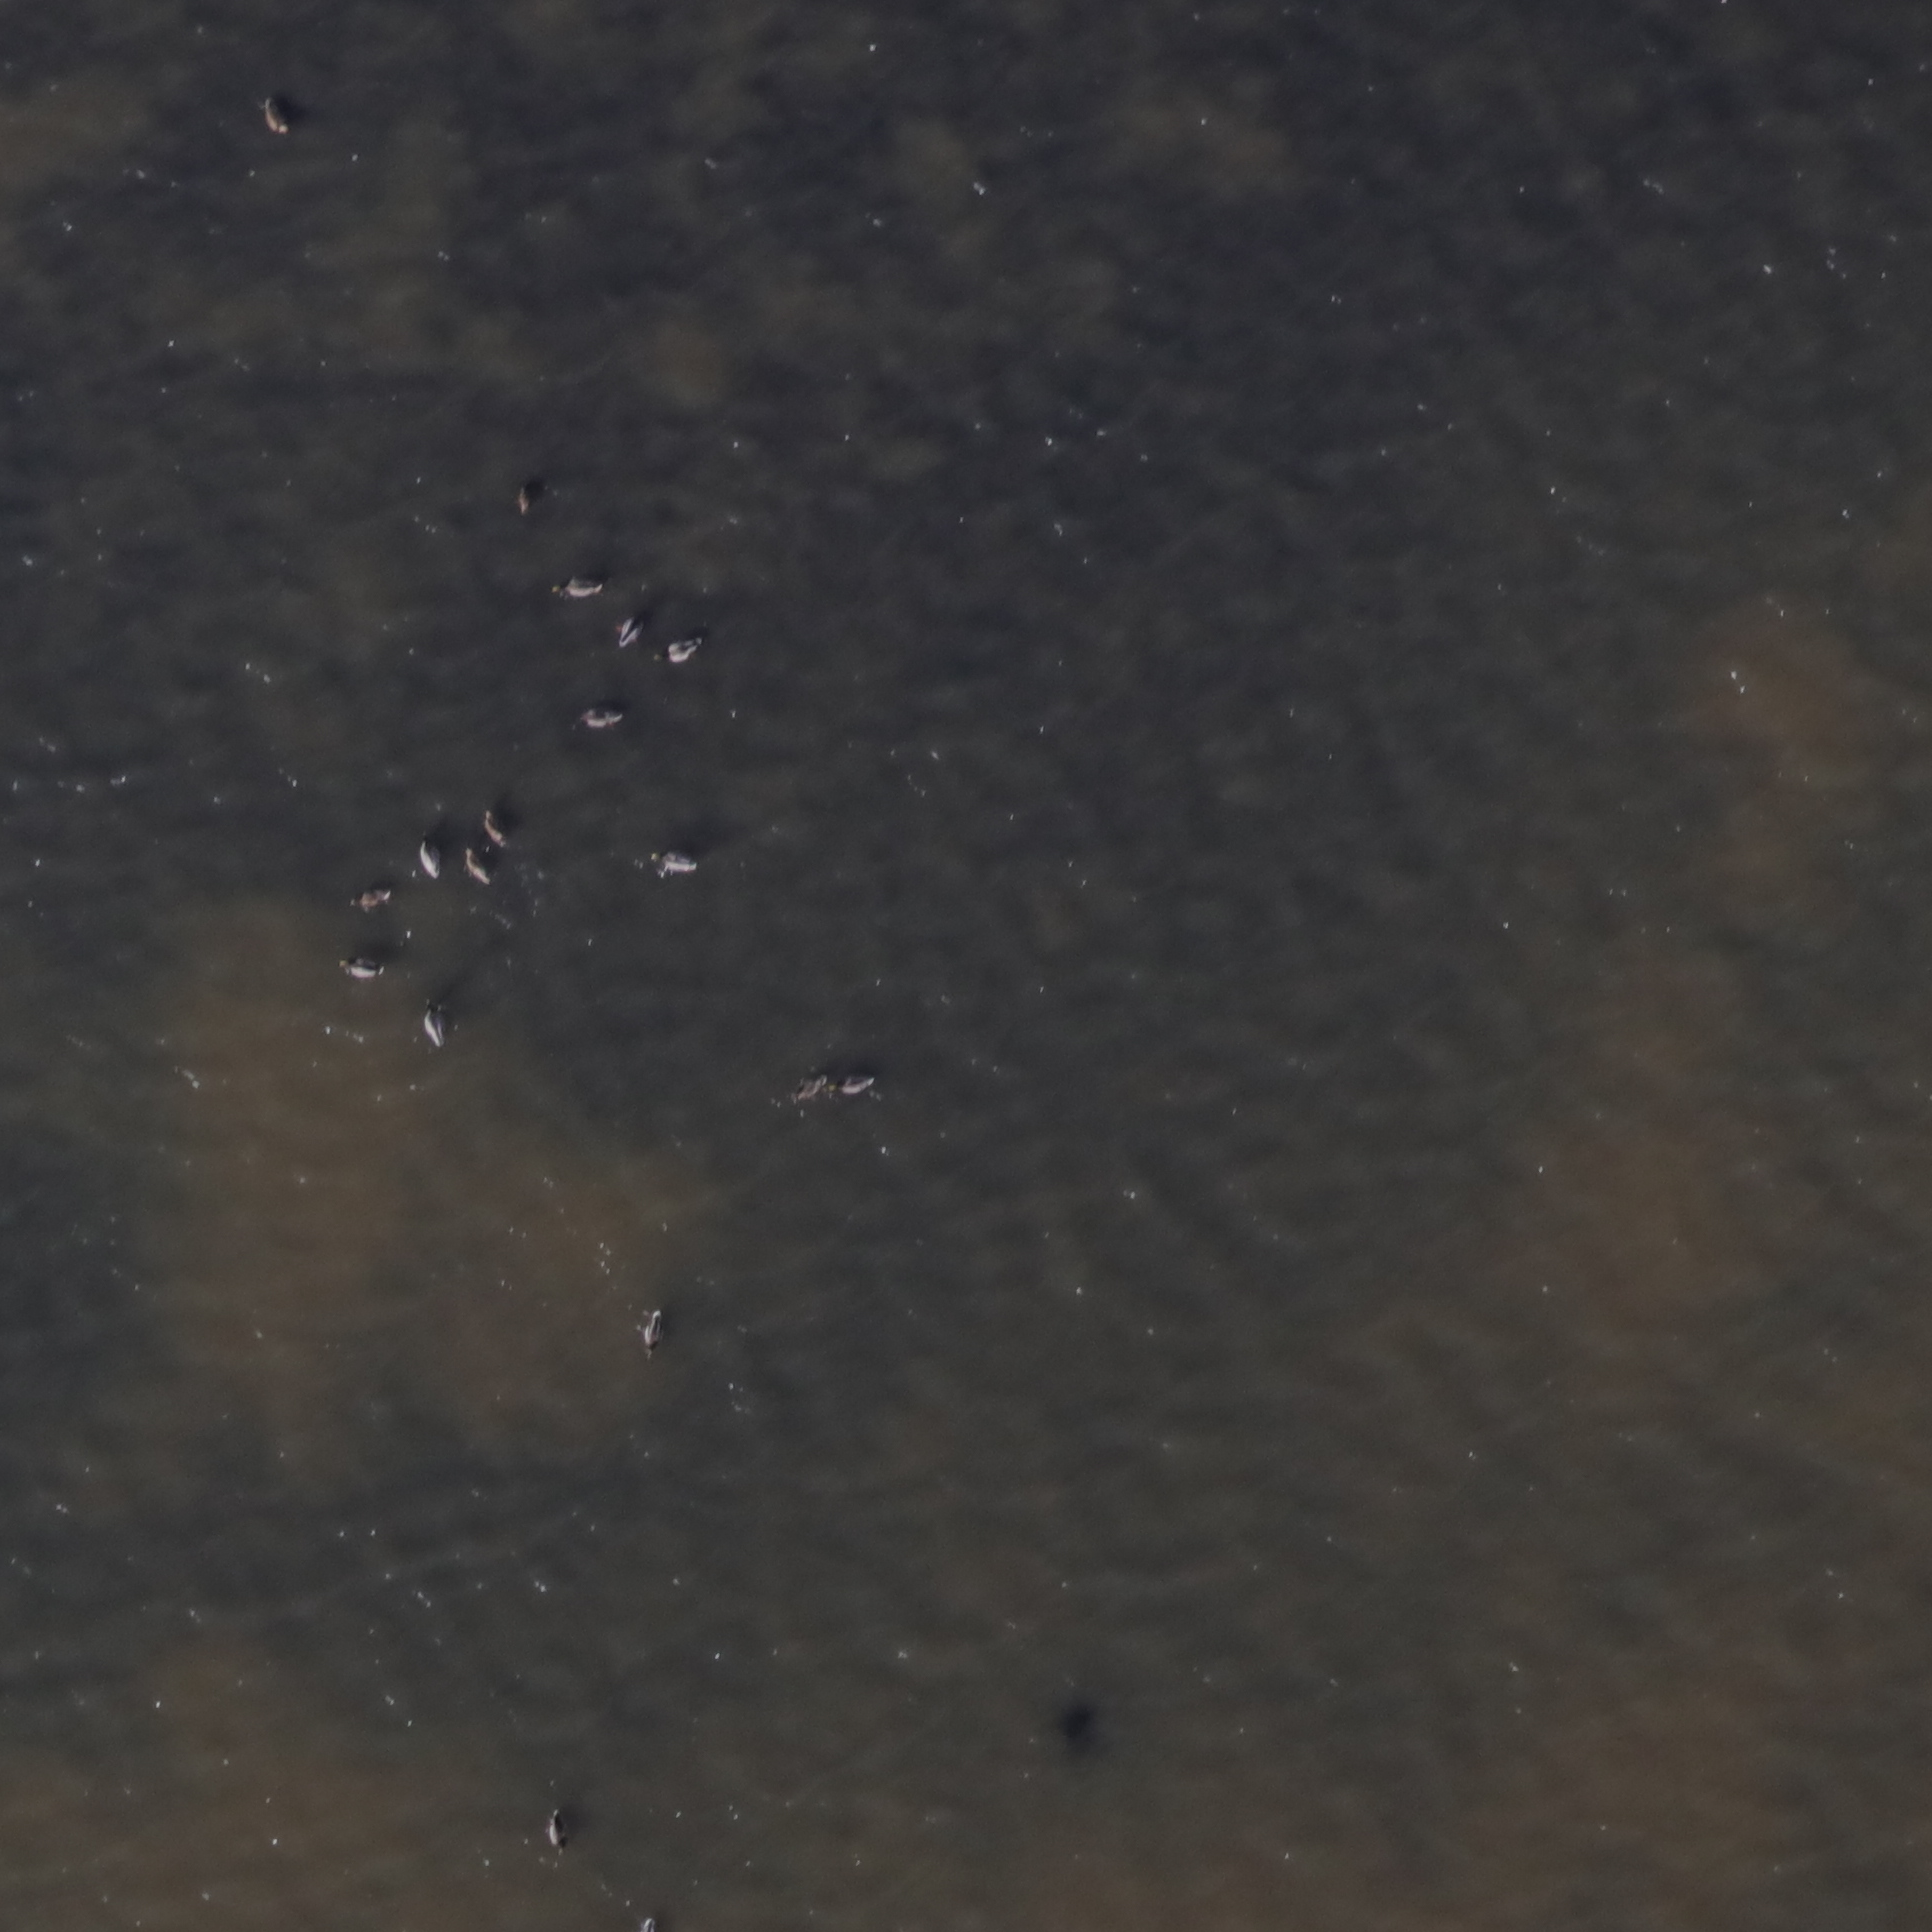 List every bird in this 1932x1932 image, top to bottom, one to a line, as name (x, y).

other bird (276, 116)
other bird (525, 498)
other bird (580, 582)
other bird (631, 630)
other bird (681, 651)
other bird (600, 717)
other bird (494, 828)
other bird (427, 855)
other bird (675, 861)
other bird (475, 866)
other bird (372, 896)
other bird (361, 967)
other bird (436, 1020)
other bird (854, 1083)
other bird (809, 1085)
other bird (653, 1331)
other bird (559, 1829)